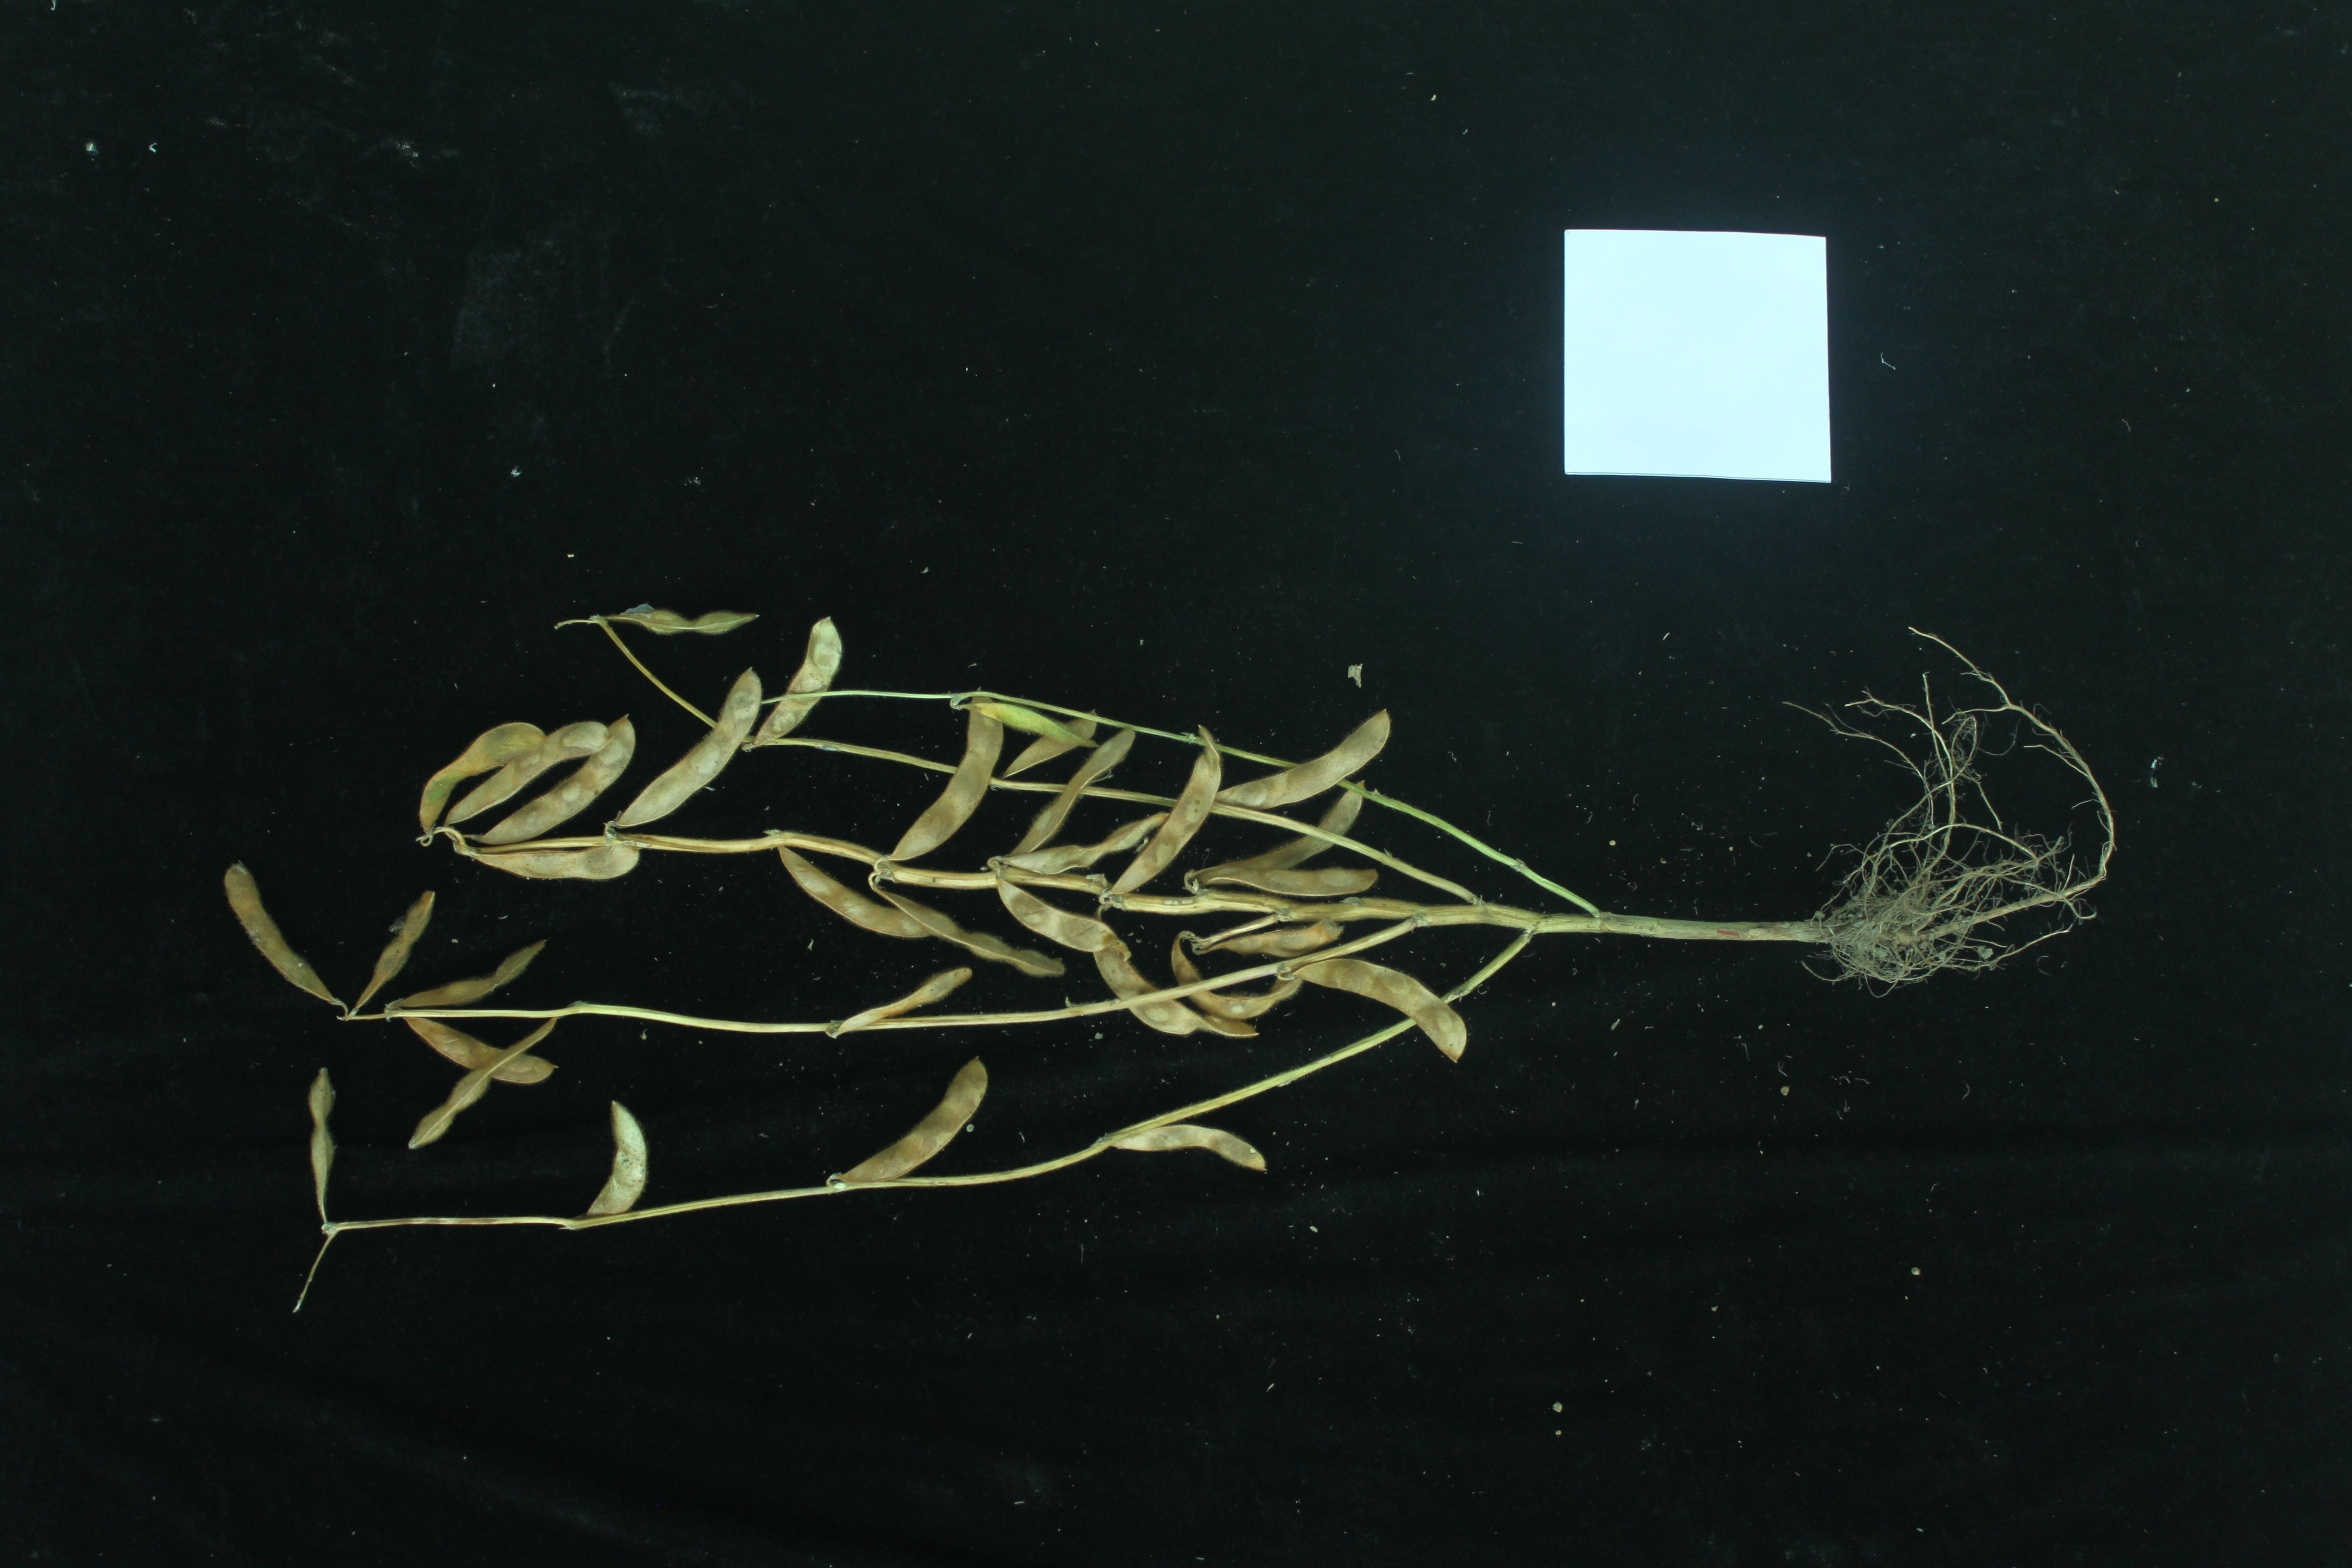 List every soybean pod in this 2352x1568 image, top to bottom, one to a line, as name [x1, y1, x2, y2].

soybean pod [608, 608, 758, 635]
soybean pod [751, 620, 841, 746]
soybean pod [616, 670, 761, 827]
soybean pod [889, 690, 1002, 861]
soybean pod [968, 705, 1095, 747]
soybean pod [1221, 715, 1388, 808]
soybean pod [1006, 716, 1096, 774]
soybean pod [468, 717, 636, 846]
soybean pod [421, 725, 544, 835]
soybean pod [443, 725, 606, 825]
soybean pod [1111, 729, 1223, 893]
soybean pod [1011, 731, 1134, 858]
soybean pod [1214, 784, 1361, 874]
soybean pod [1005, 816, 1167, 873]
soybean pod [478, 847, 637, 879]
soybean pod [782, 849, 935, 940]
soybean pod [227, 869, 342, 1005]
soybean pod [1208, 869, 1379, 894]
soybean pod [1000, 881, 1129, 953]
soybean pod [874, 891, 1066, 976]
soybean pod [354, 892, 433, 1010]
soybean pod [1224, 926, 1337, 955]
soybean pod [398, 943, 546, 1006]
soybean pod [1173, 945, 1299, 1021]
soybean pod [1096, 951, 1246, 1037]
soybean pod [1291, 960, 1465, 1067]
soybean pod [832, 968, 971, 1037]
soybean pod [407, 1020, 553, 1082]
soybean pod [410, 1021, 553, 1148]
soybean pod [839, 1060, 985, 1179]
soybean pod [312, 1072, 332, 1218]
soybean pod [589, 1104, 647, 1216]
soybean pod [1113, 1128, 1265, 1171]